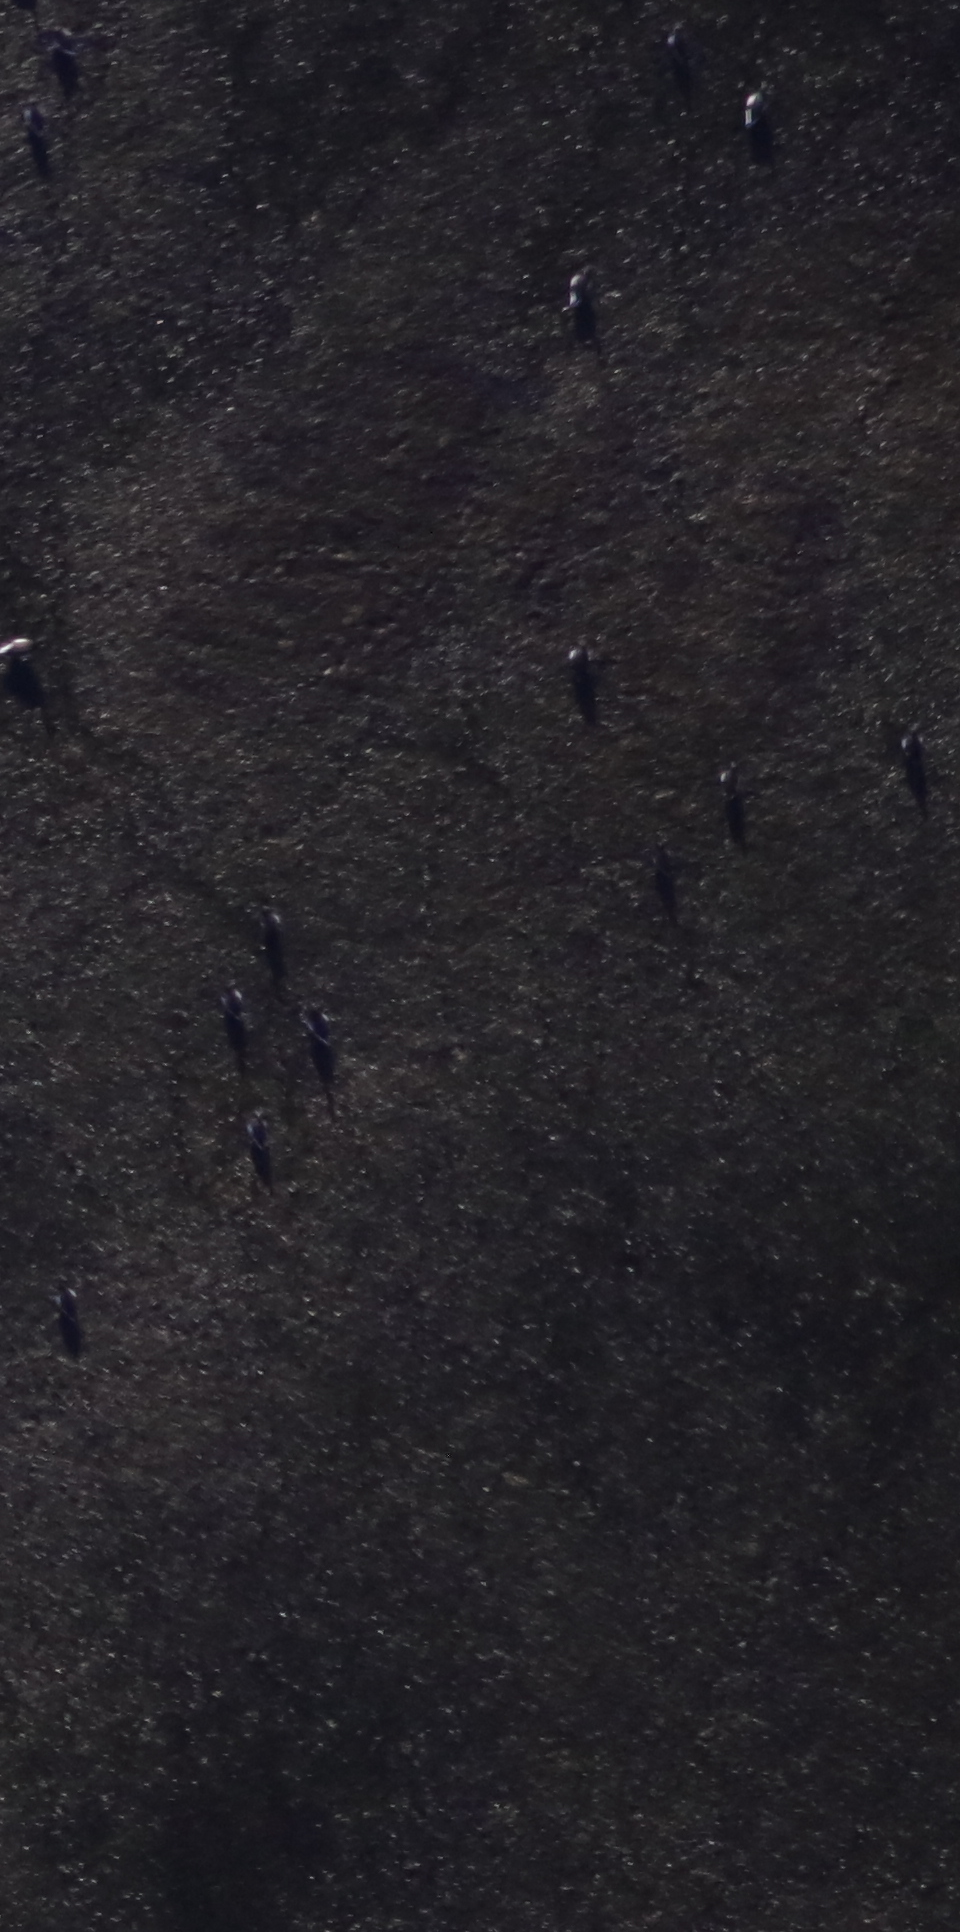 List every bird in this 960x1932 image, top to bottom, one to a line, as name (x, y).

brant (676, 34)
brant (68, 53)
brant (756, 116)
brant (35, 119)
brant (580, 288)
brant (19, 643)
brant (577, 655)
brant (915, 741)
brant (725, 784)
brant (664, 863)
brant (276, 920)
brant (235, 997)
brant (321, 1030)
brant (259, 1133)
brant (69, 1299)